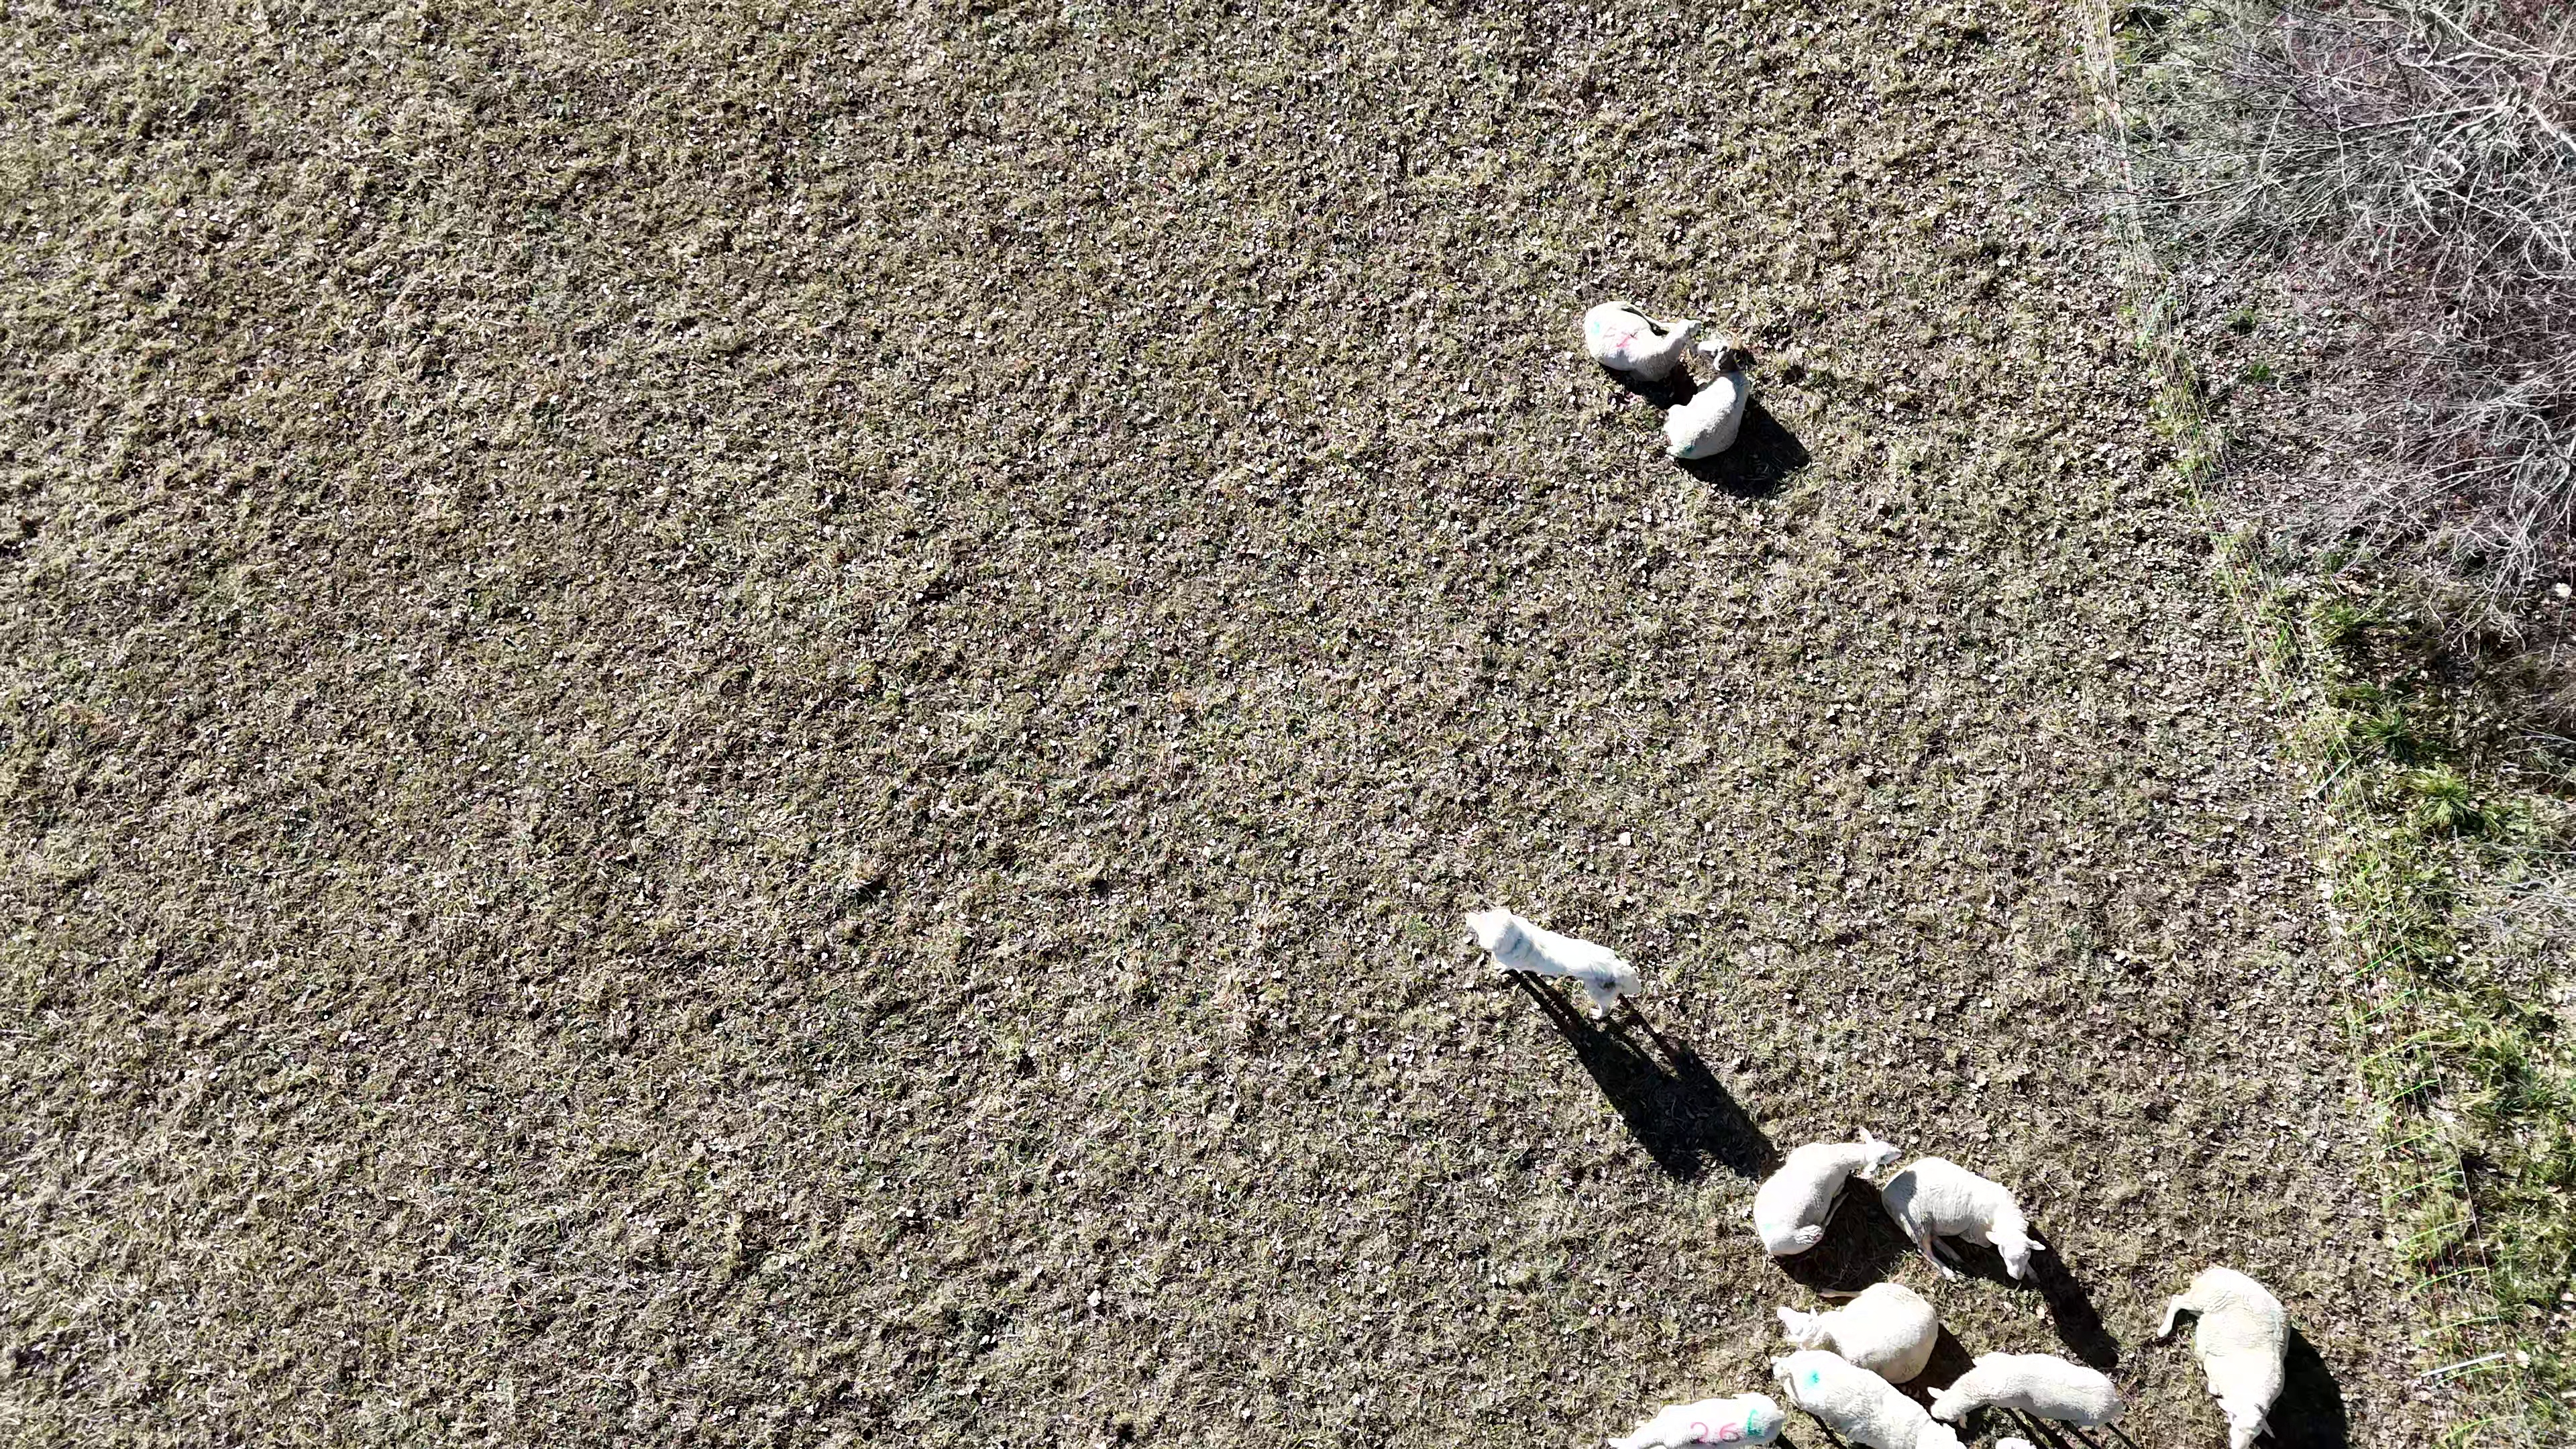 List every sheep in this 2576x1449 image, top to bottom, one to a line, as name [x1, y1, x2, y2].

sheep [1584, 301, 1702, 380]
sheep [1662, 339, 1749, 459]
sheep [1753, 1124, 1901, 1254]
sheep [1884, 1156, 2047, 1282]
sheep [2158, 1268, 2289, 1449]
sheep [1777, 1282, 1939, 1383]
sheep [1770, 1349, 1967, 1449]
sheep [1927, 1352, 2124, 1427]
sheep [1608, 1393, 1784, 1449]